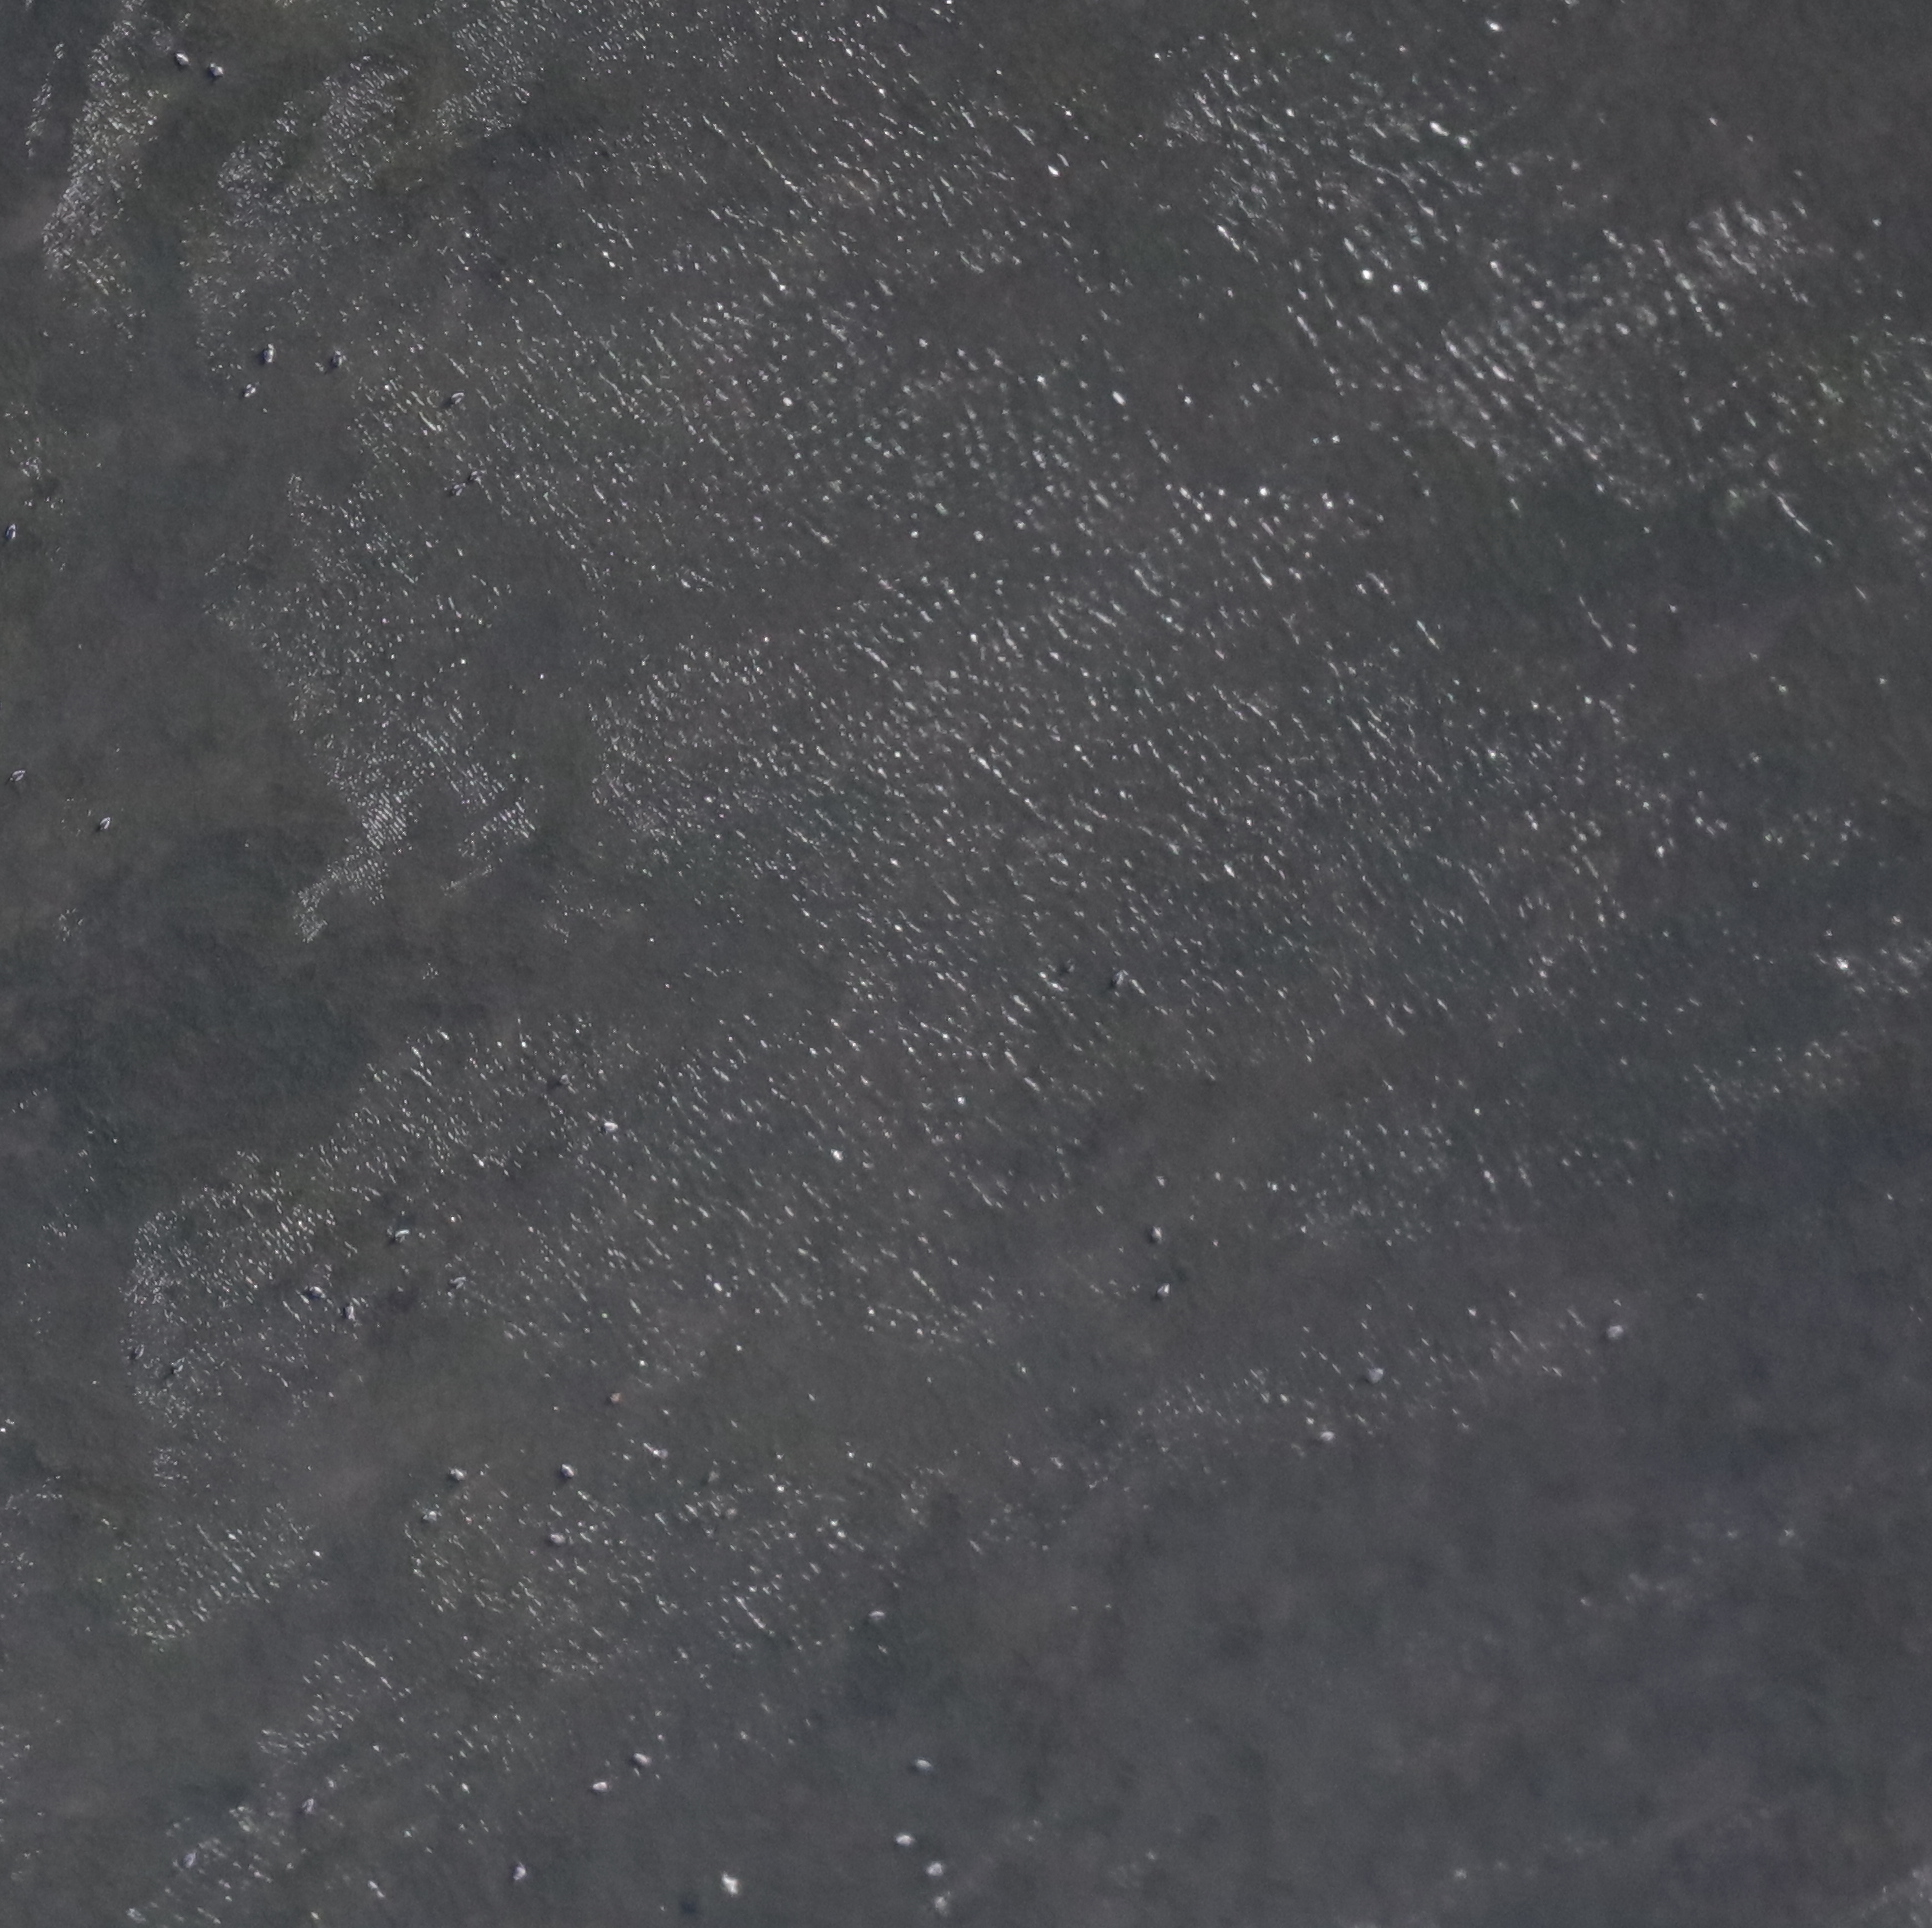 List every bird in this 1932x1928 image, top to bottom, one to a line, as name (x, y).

brant (181, 58)
brant (226, 73)
brant (270, 351)
brant (333, 363)
brant (257, 393)
brant (459, 401)
brant (482, 469)
brant (459, 488)
brant (15, 532)
brant (14, 776)
brant (100, 825)
brant (1065, 969)
brant (1118, 978)
brant (555, 1074)
brant (609, 1127)
brant (405, 1234)
brant (1147, 1236)
brant (465, 1284)
brant (1162, 1289)
brant (316, 1294)
brant (343, 1316)
brant (1618, 1319)
brant (139, 1353)
brant (170, 1371)
brant (1369, 1383)
other bird (619, 1399)
brant (1322, 1438)
brant (661, 1448)
brant (453, 1476)
brant (568, 1478)
other bird (717, 1478)
brant (428, 1517)
other bird (726, 1517)
brant (555, 1532)
brant (632, 1761)
brant (923, 1764)
brant (594, 1787)
brant (910, 1841)
brant (525, 1865)
brant (934, 1871)
brant (741, 1883)
brant (952, 1905)